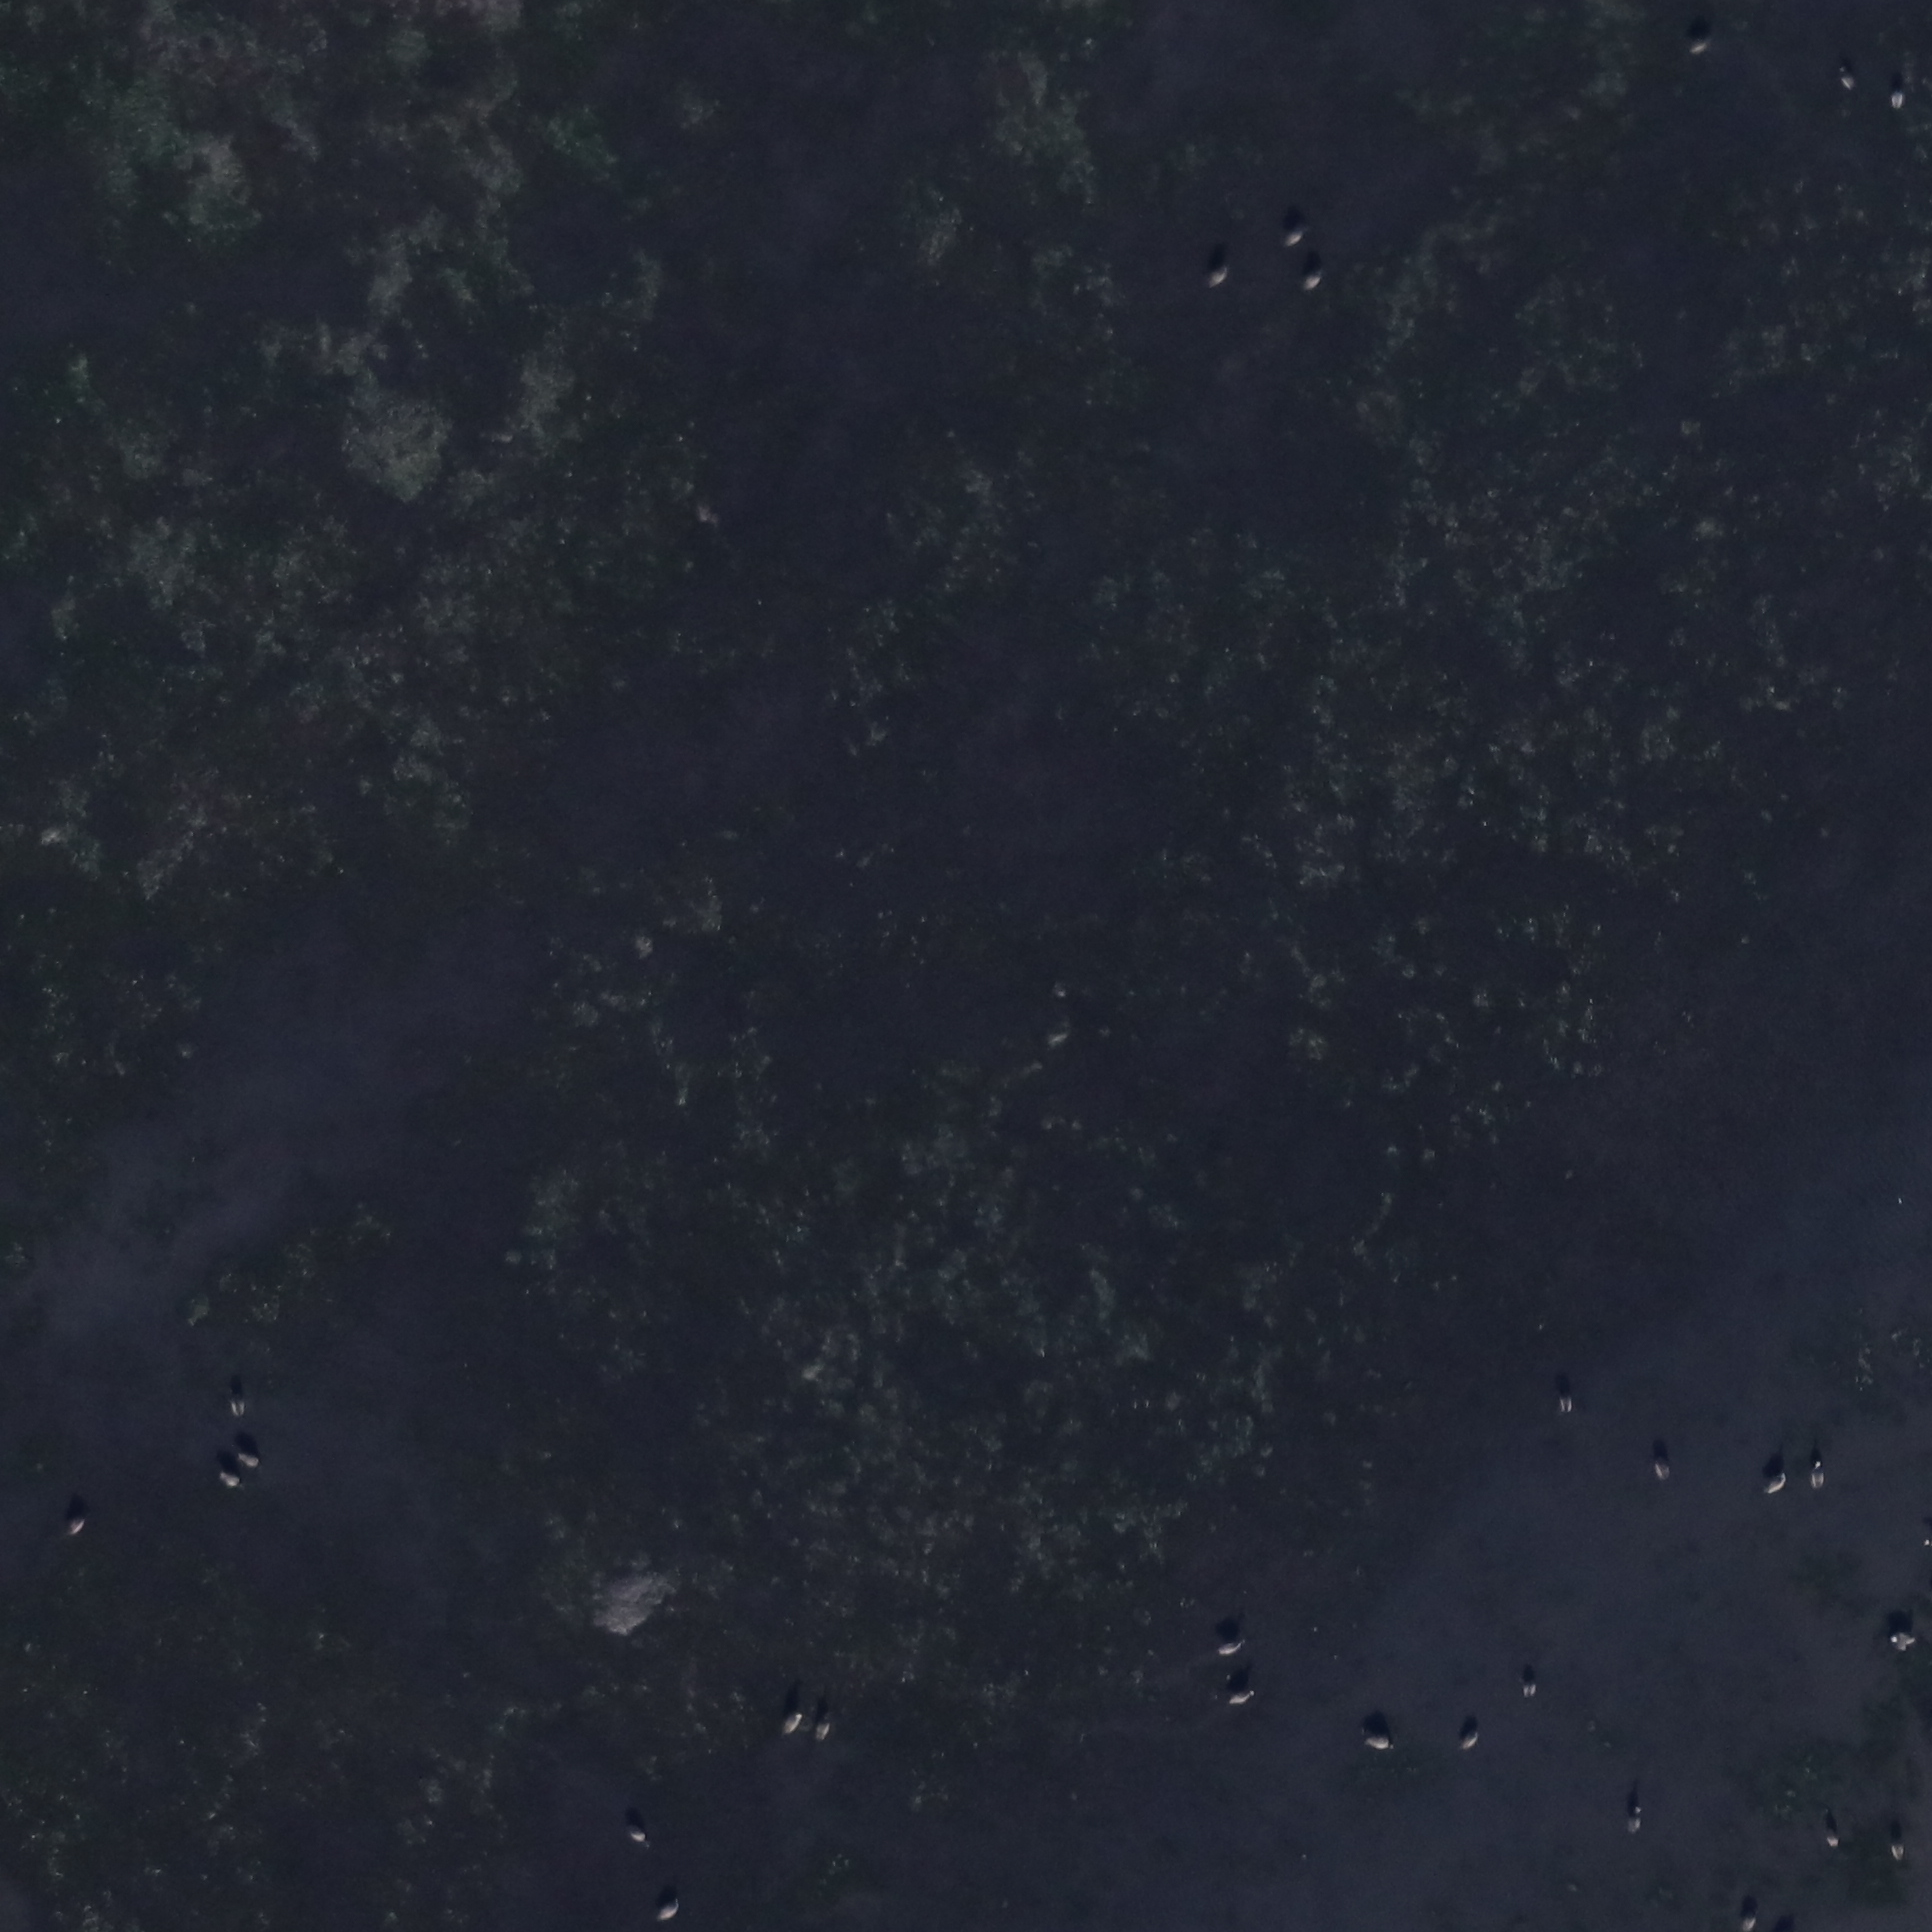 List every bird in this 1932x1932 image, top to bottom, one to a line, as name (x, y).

Canada goose (1695, 44)
Canada goose (1846, 76)
Canada goose (1899, 97)
Canada goose (1293, 236)
Canada goose (1218, 278)
Canada goose (1310, 283)
Canada goose (1565, 1404)
Canada goose (238, 1407)
Canada goose (254, 1461)
Canada goose (1662, 1471)
Canada goose (1816, 1477)
Canada goose (231, 1480)
Canada goose (1778, 1485)
Canada goose (76, 1526)
Canada goose (1902, 1639)
Canada goose (1228, 1647)
Canada goose (1532, 1691)
Canada goose (1241, 1695)
Canada goose (791, 1722)
Canada goose (823, 1731)
Canada goose (1378, 1741)
Canada goose (1468, 1741)
Canada goose (1635, 1824)
Canada goose (637, 1836)
Canada goose (1833, 1840)
Canada goose (1897, 1849)
Canada goose (667, 1911)
Canada goose (1748, 1923)